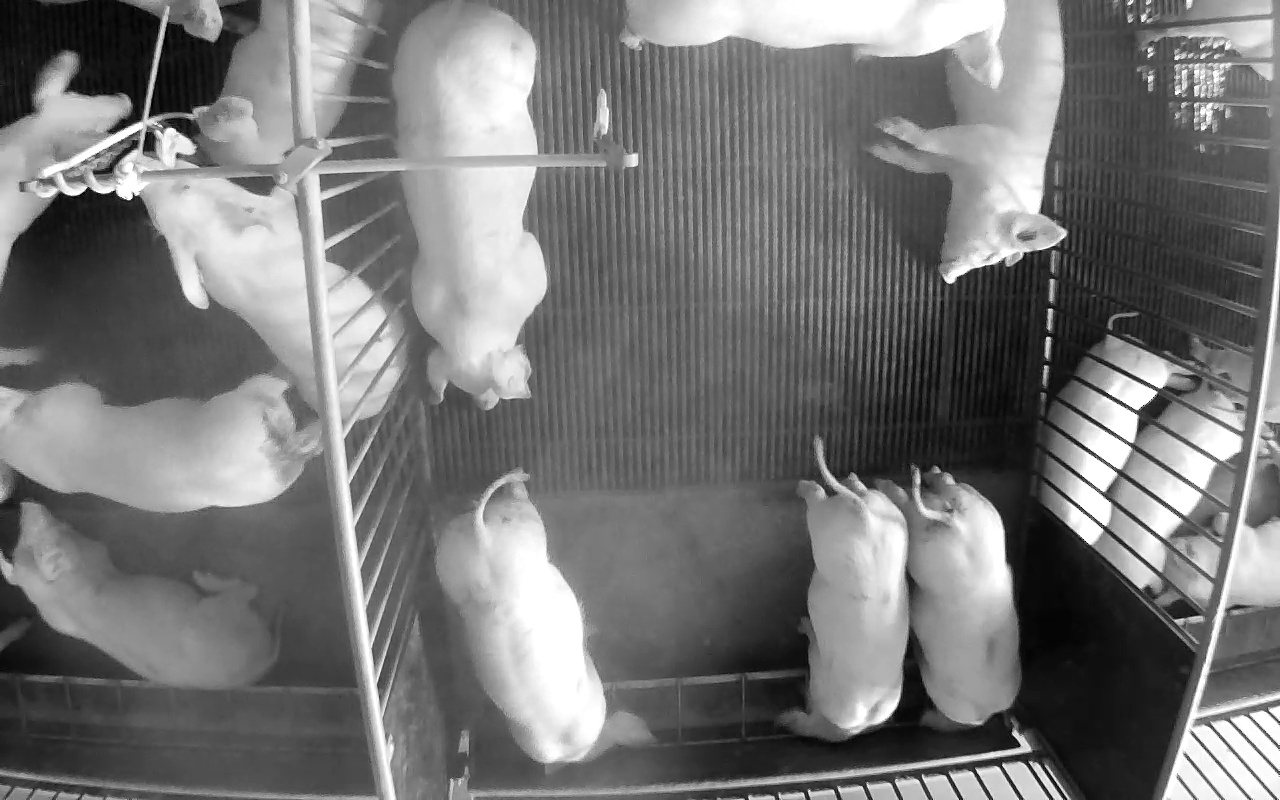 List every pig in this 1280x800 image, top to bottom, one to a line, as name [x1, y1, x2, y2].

pig [178, 0, 386, 167]
pig [391, 0, 550, 411]
pig [618, 0, 1010, 92]
pig [1136, 0, 1277, 84]
pig [862, 2, 1070, 284]
pig [0, 50, 135, 365]
pig [114, 150, 406, 424]
pig [1038, 311, 1209, 545]
pig [1188, 334, 1278, 424]
pig [0, 363, 324, 512]
pig [1092, 378, 1276, 595]
pig [773, 432, 910, 744]
pig [872, 462, 1023, 732]
pig [435, 468, 659, 777]
pig [1, 501, 286, 690]
pig [1153, 510, 1279, 615]